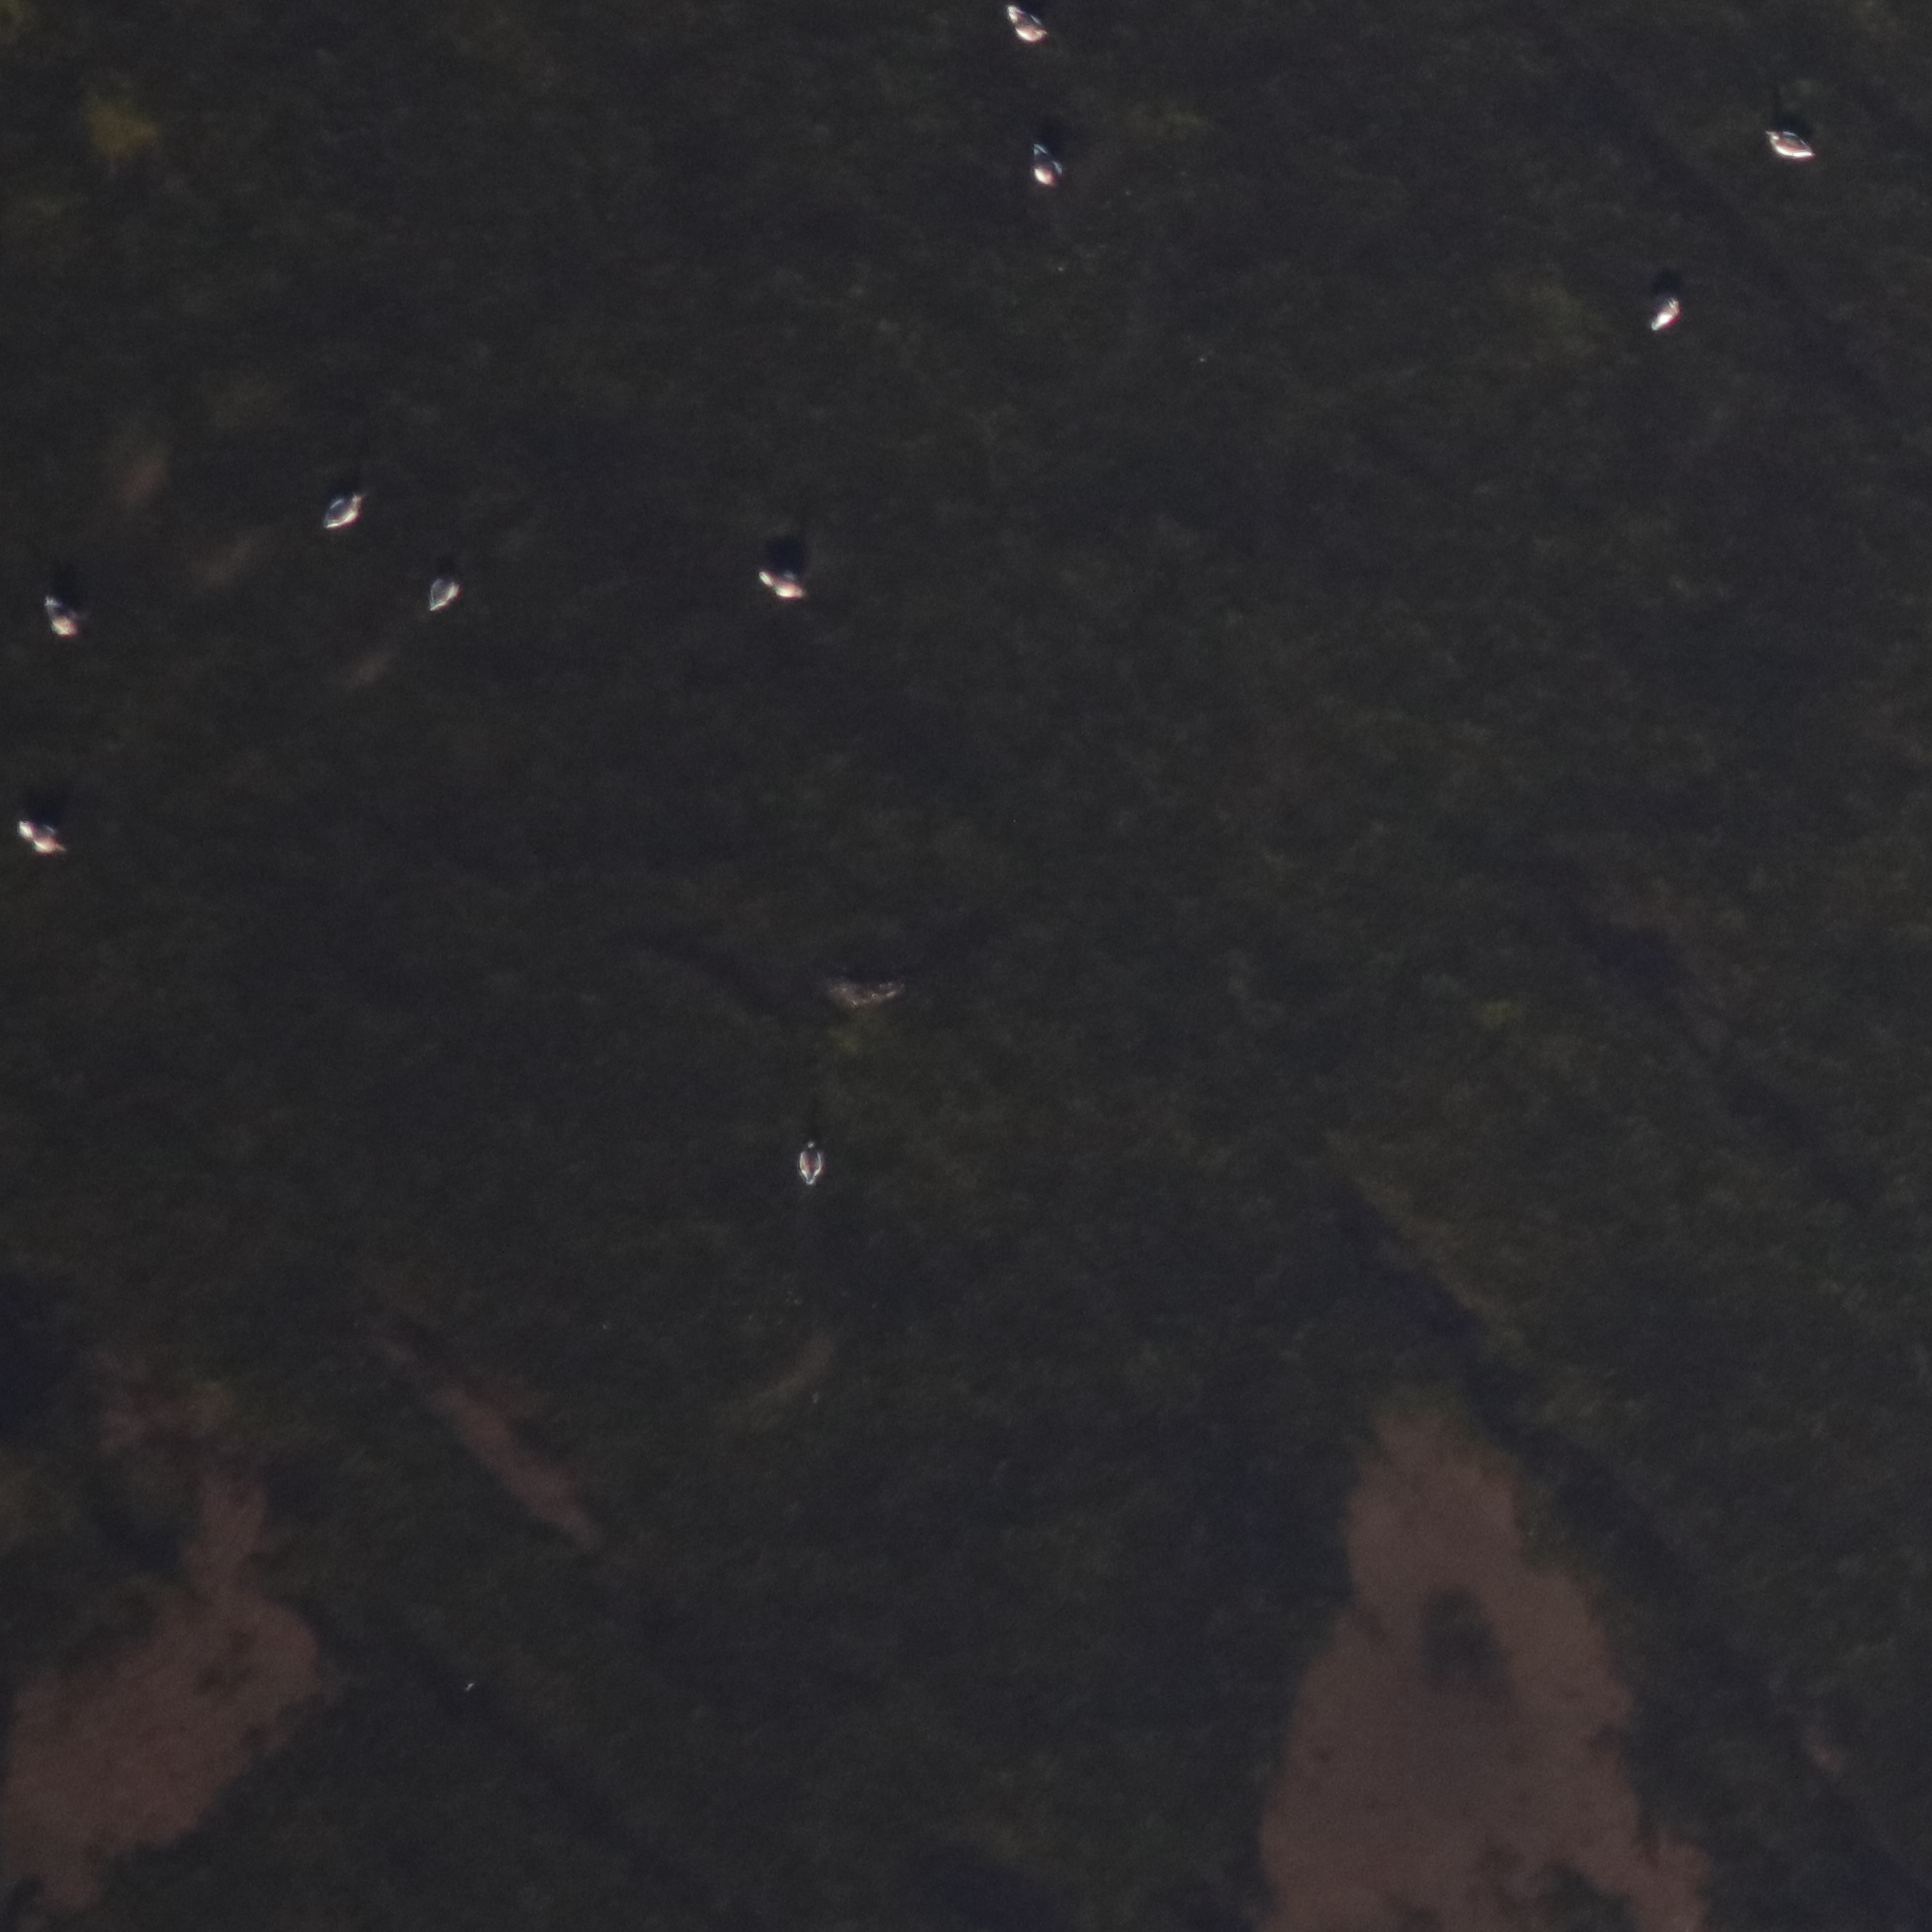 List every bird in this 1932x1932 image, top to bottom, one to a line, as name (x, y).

brant (1026, 24)
brant (1790, 140)
brant (1048, 166)
brant (1666, 311)
brant (343, 511)
brant (784, 581)
brant (441, 590)
brant (62, 609)
brant (43, 837)
brant (811, 1163)